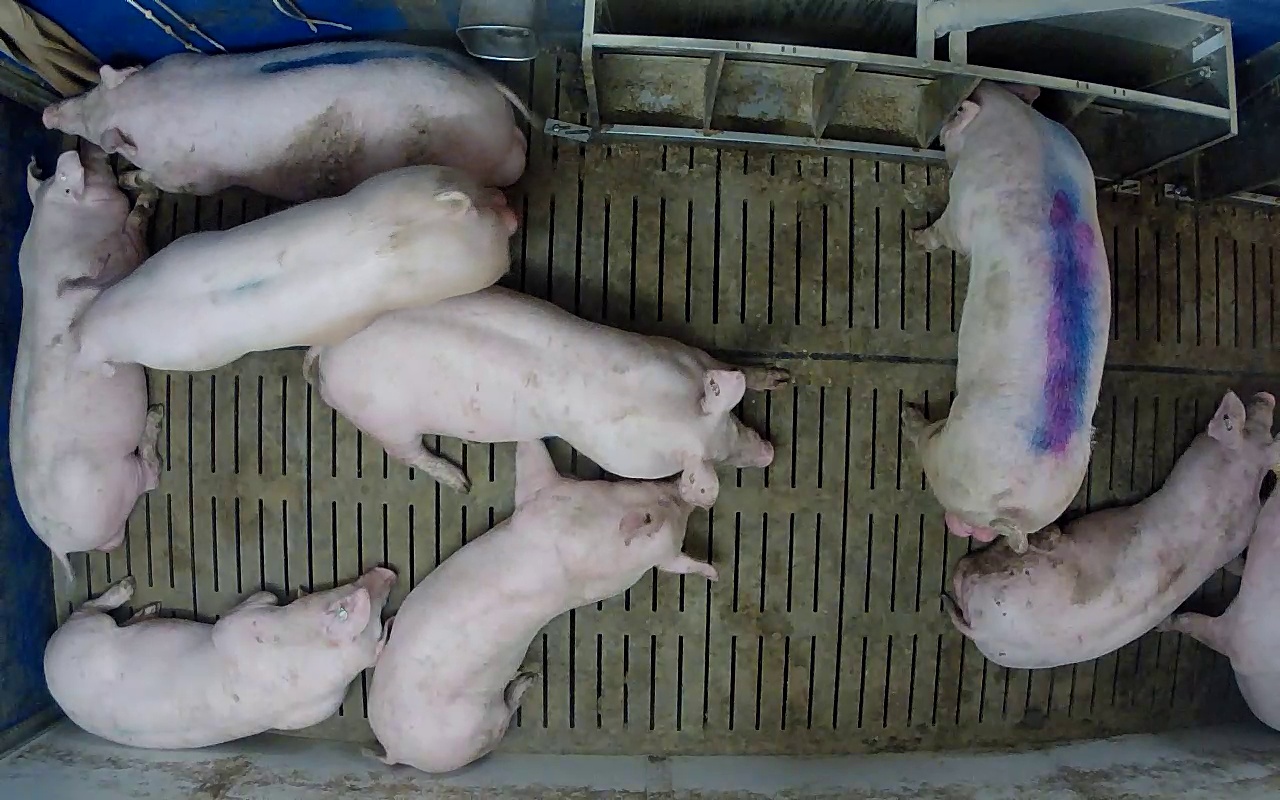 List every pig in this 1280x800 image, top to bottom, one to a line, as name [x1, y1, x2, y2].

pig [40, 39, 536, 200]
pig [898, 78, 1111, 555]
pig [11, 148, 164, 582]
pig [40, 164, 517, 389]
pig [300, 283, 790, 511]
pig [938, 390, 1279, 673]
pig [362, 439, 720, 775]
pig [1154, 485, 1279, 733]
pig [44, 564, 398, 751]